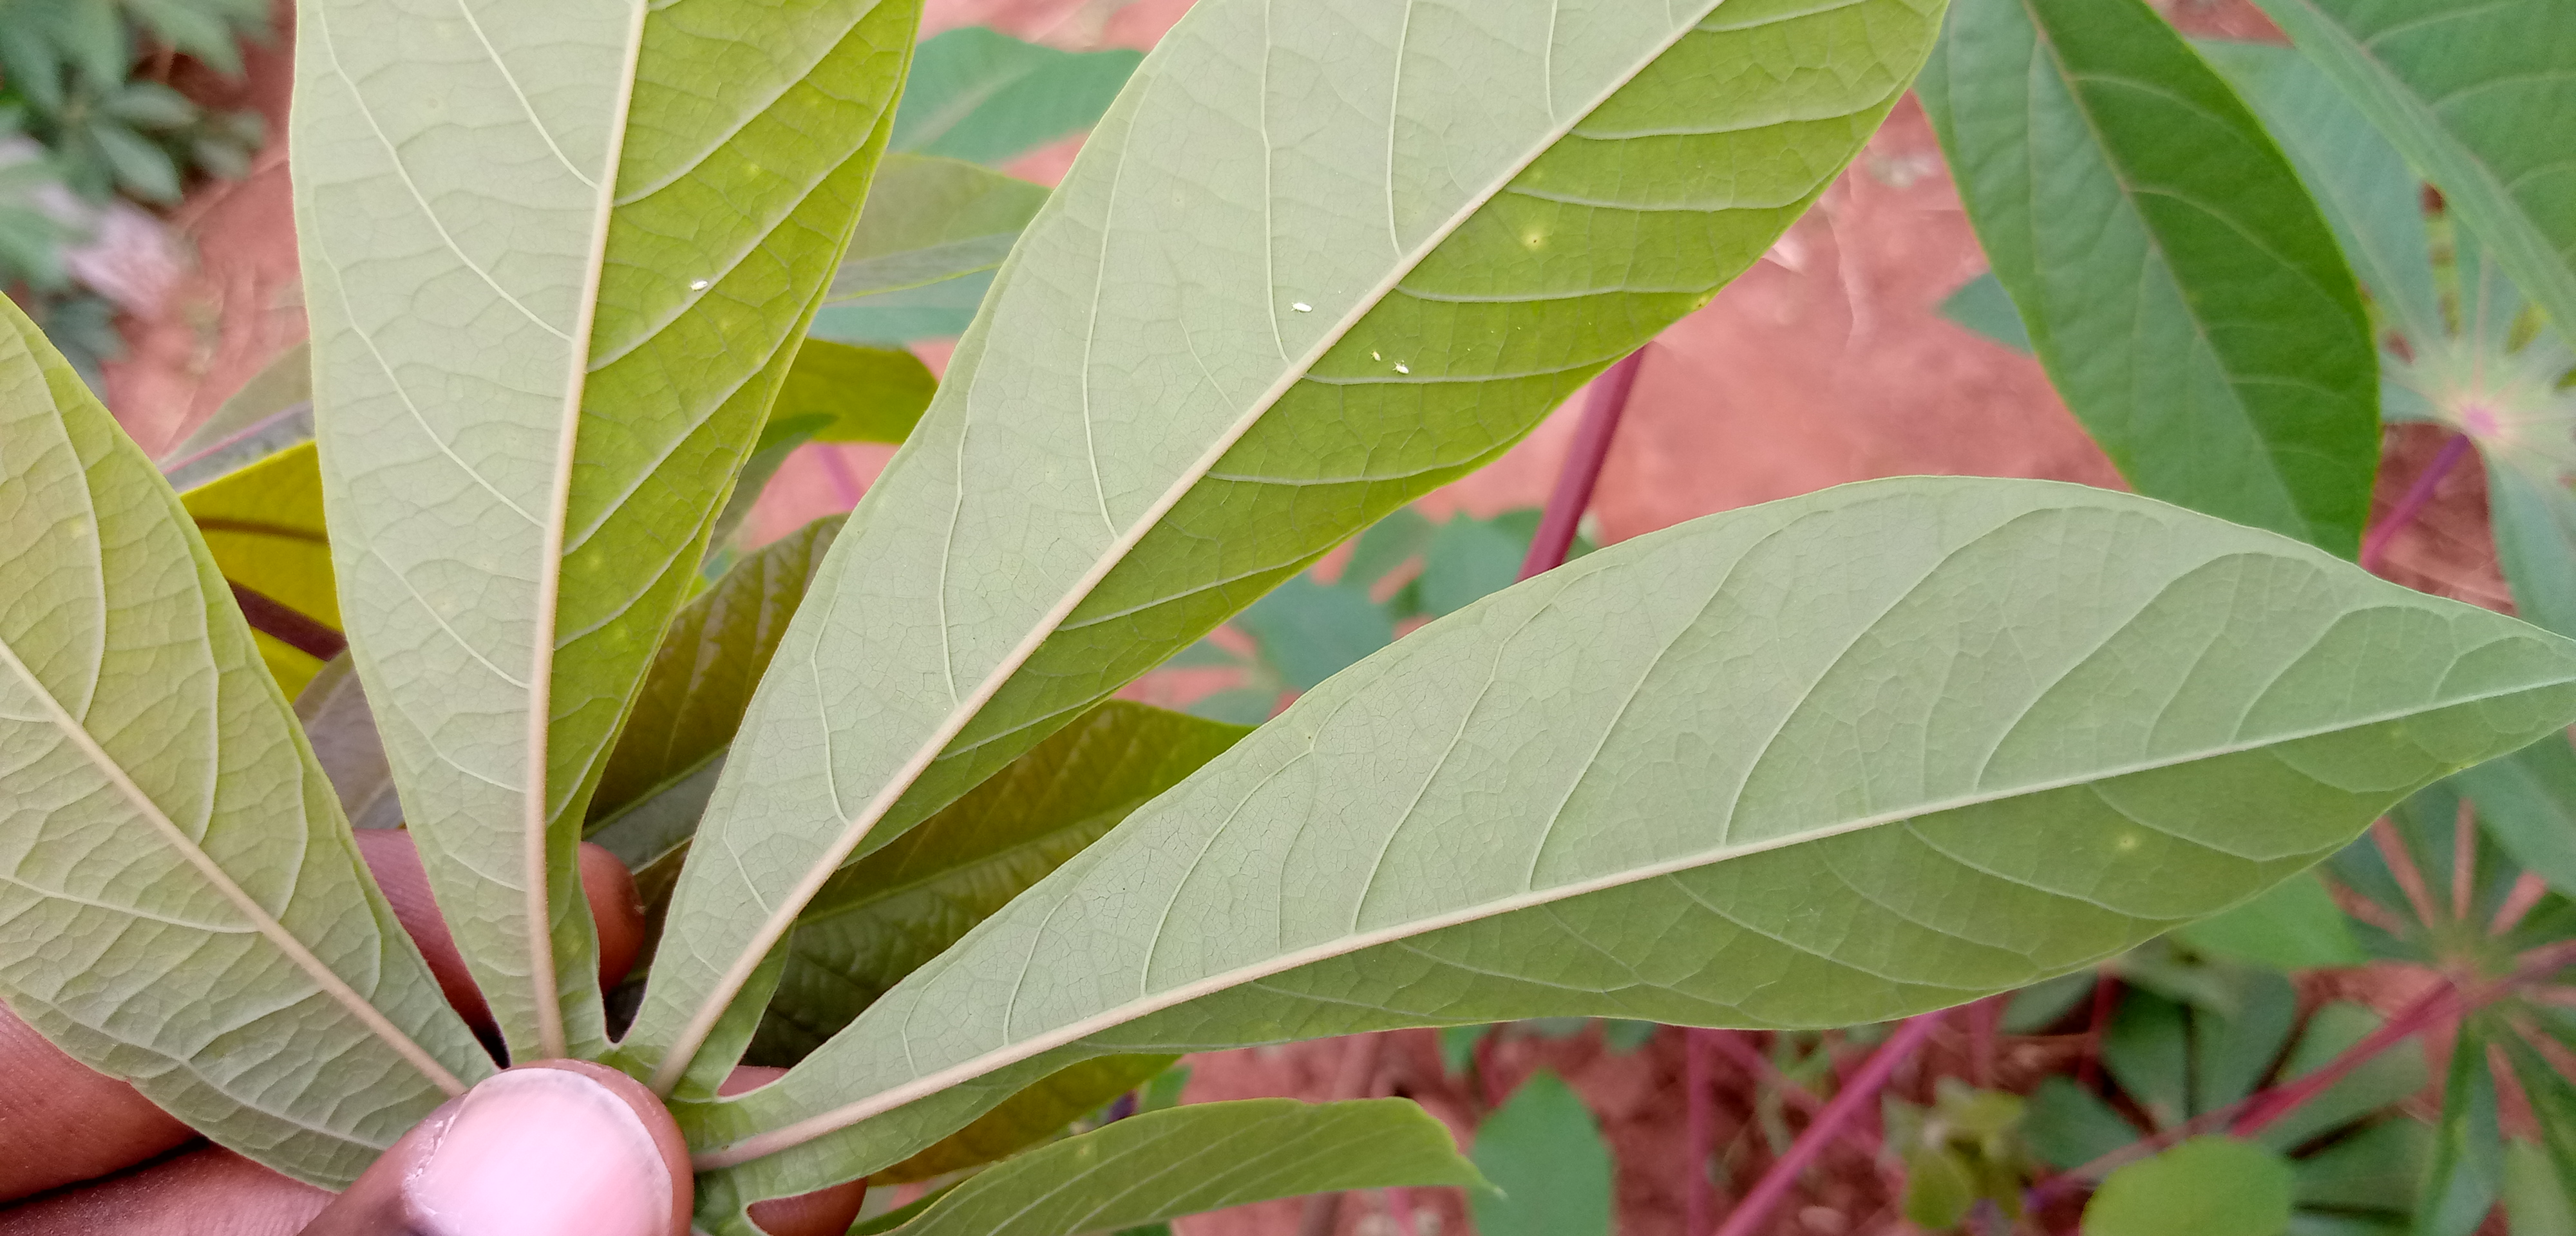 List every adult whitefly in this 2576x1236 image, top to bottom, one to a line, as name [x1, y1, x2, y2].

whitefly [667, 260, 716, 317]
whitefly [1273, 276, 1332, 340]
whitefly [1365, 342, 1384, 366]
whitefly [1388, 358, 1412, 379]